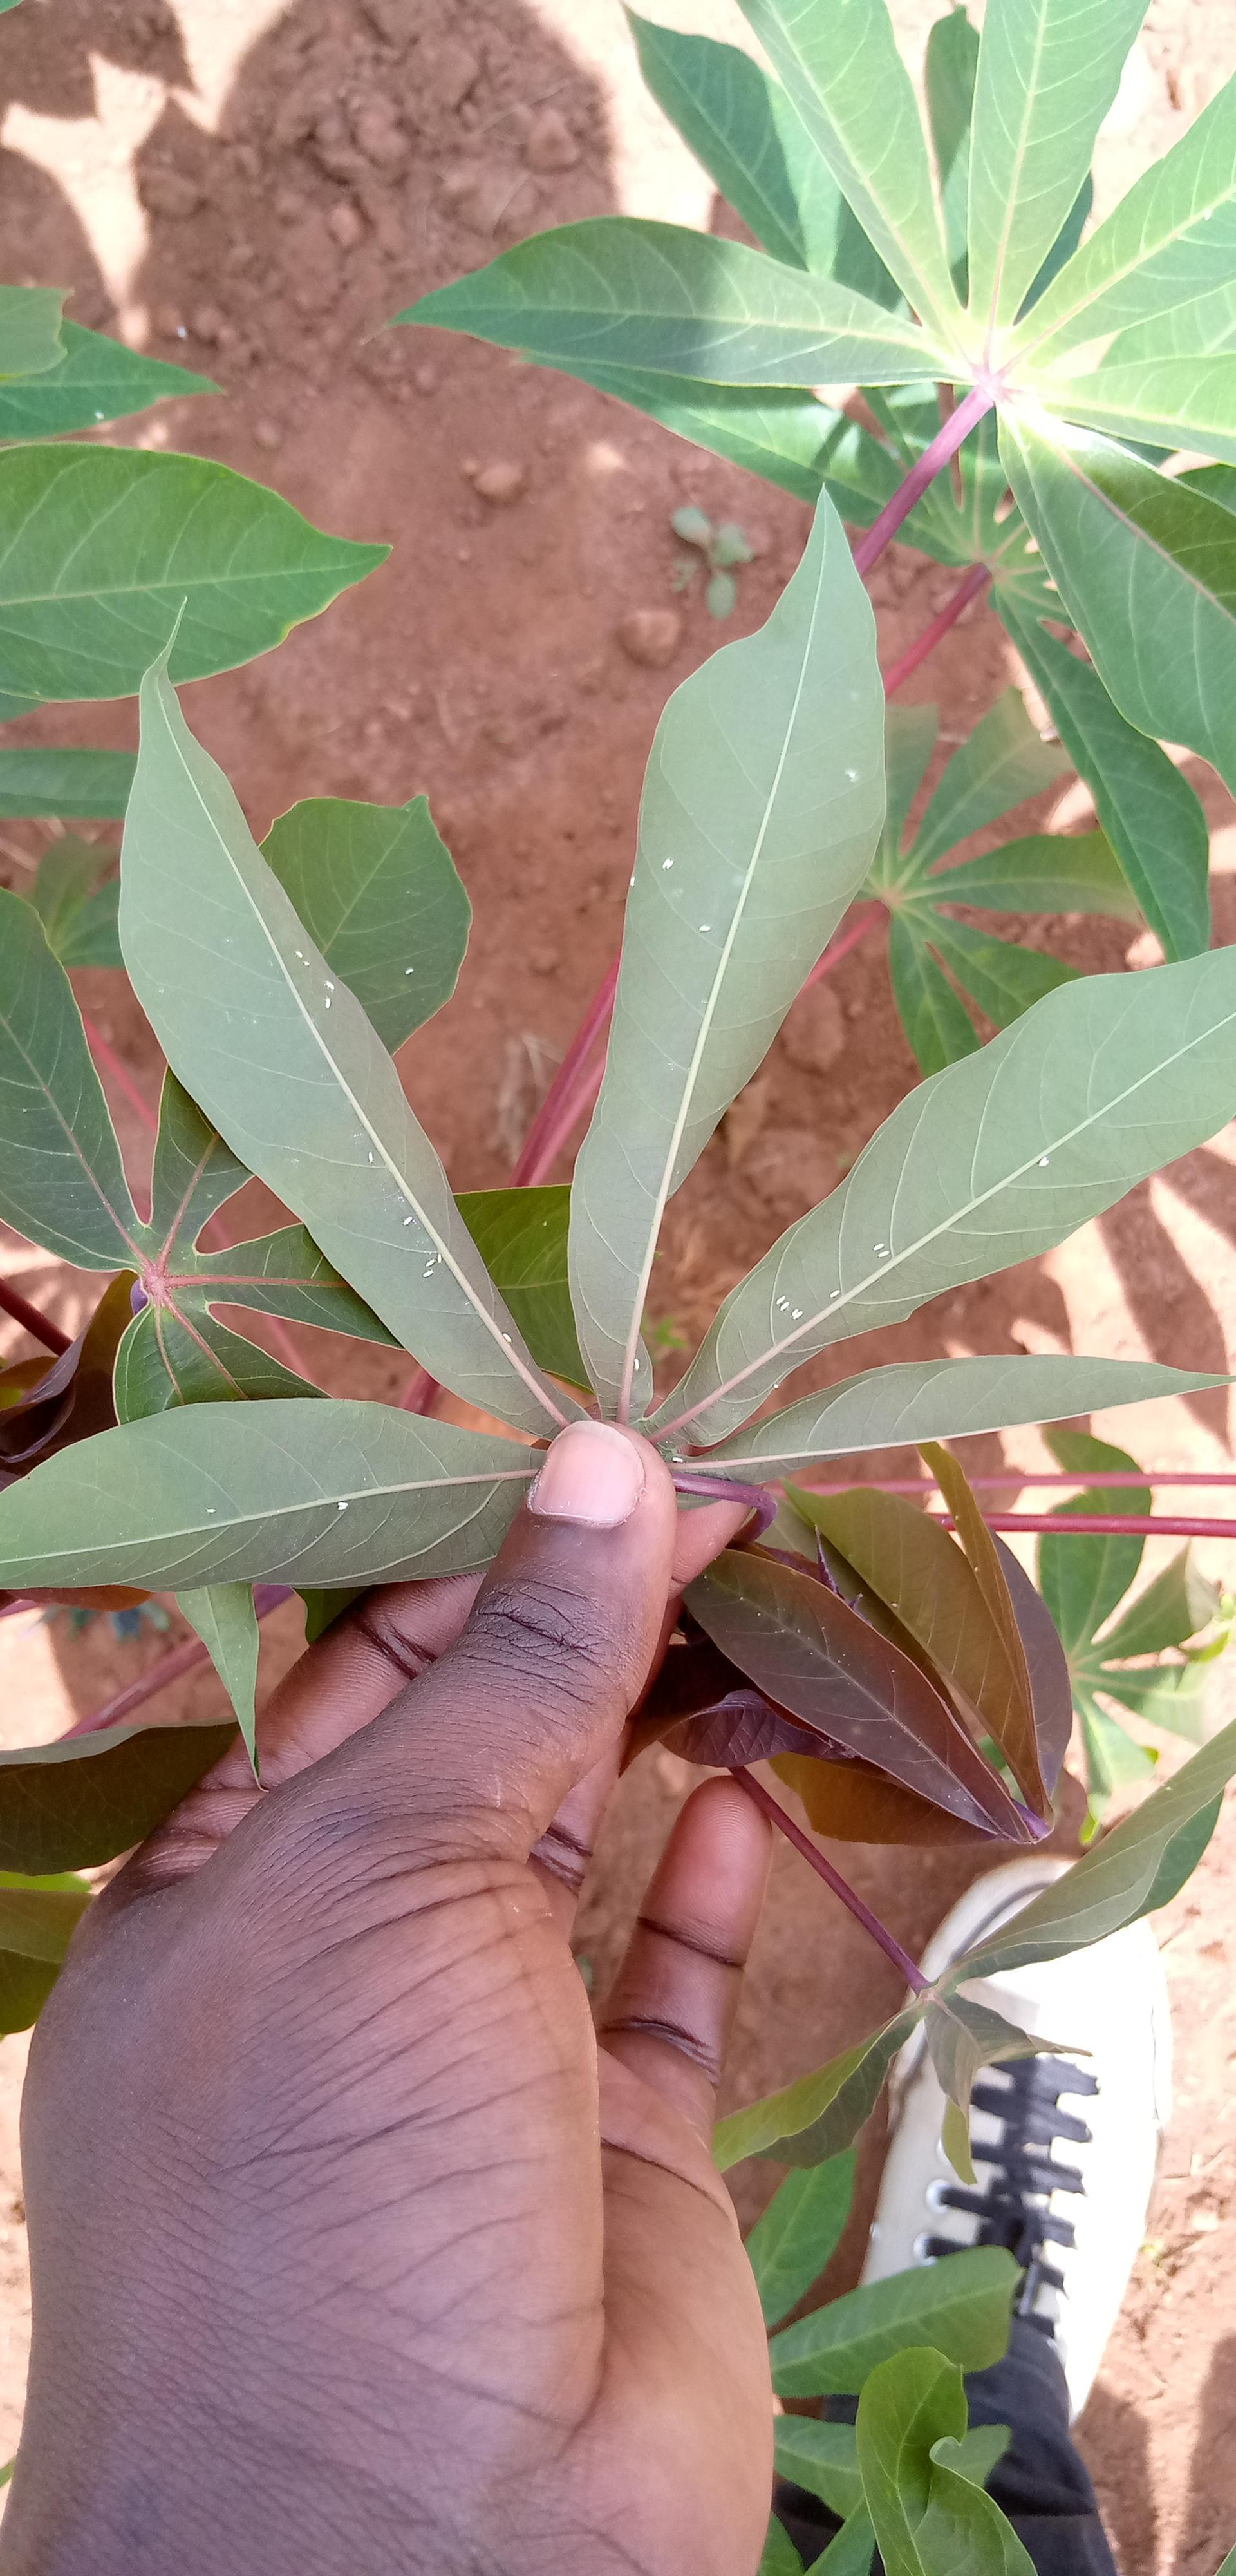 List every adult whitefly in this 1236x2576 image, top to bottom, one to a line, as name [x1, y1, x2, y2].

whitefly [842, 765, 860, 785]
whitefly [661, 857, 676, 873]
whitefly [627, 873, 639, 888]
whitefly [697, 922, 713, 934]
whitefly [293, 947, 306, 961]
whitefly [401, 963, 420, 978]
whitefly [322, 977, 337, 993]
whitefly [322, 995, 333, 1012]
whitefly [364, 1150, 377, 1164]
whitefly [1038, 1154, 1053, 1170]
whitefly [400, 1213, 420, 1228]
whitefly [871, 1241, 887, 1252]
whitefly [435, 1249, 446, 1265]
whitefly [876, 1249, 891, 1260]
whitefly [426, 1260, 435, 1269]
whitefly [422, 1268, 436, 1279]
whitefly [829, 1287, 841, 1300]
whitefly [774, 1293, 786, 1304]
whitefly [777, 1301, 792, 1312]
whitefly [789, 1306, 805, 1322]
whitefly [500, 1331, 517, 1344]
whitefly [631, 1356, 643, 1372]
whitefly [671, 1454, 685, 1464]
whitefly [335, 1499, 348, 1506]
whitefly [336, 1504, 349, 1513]
whitefly [203, 1506, 216, 1515]